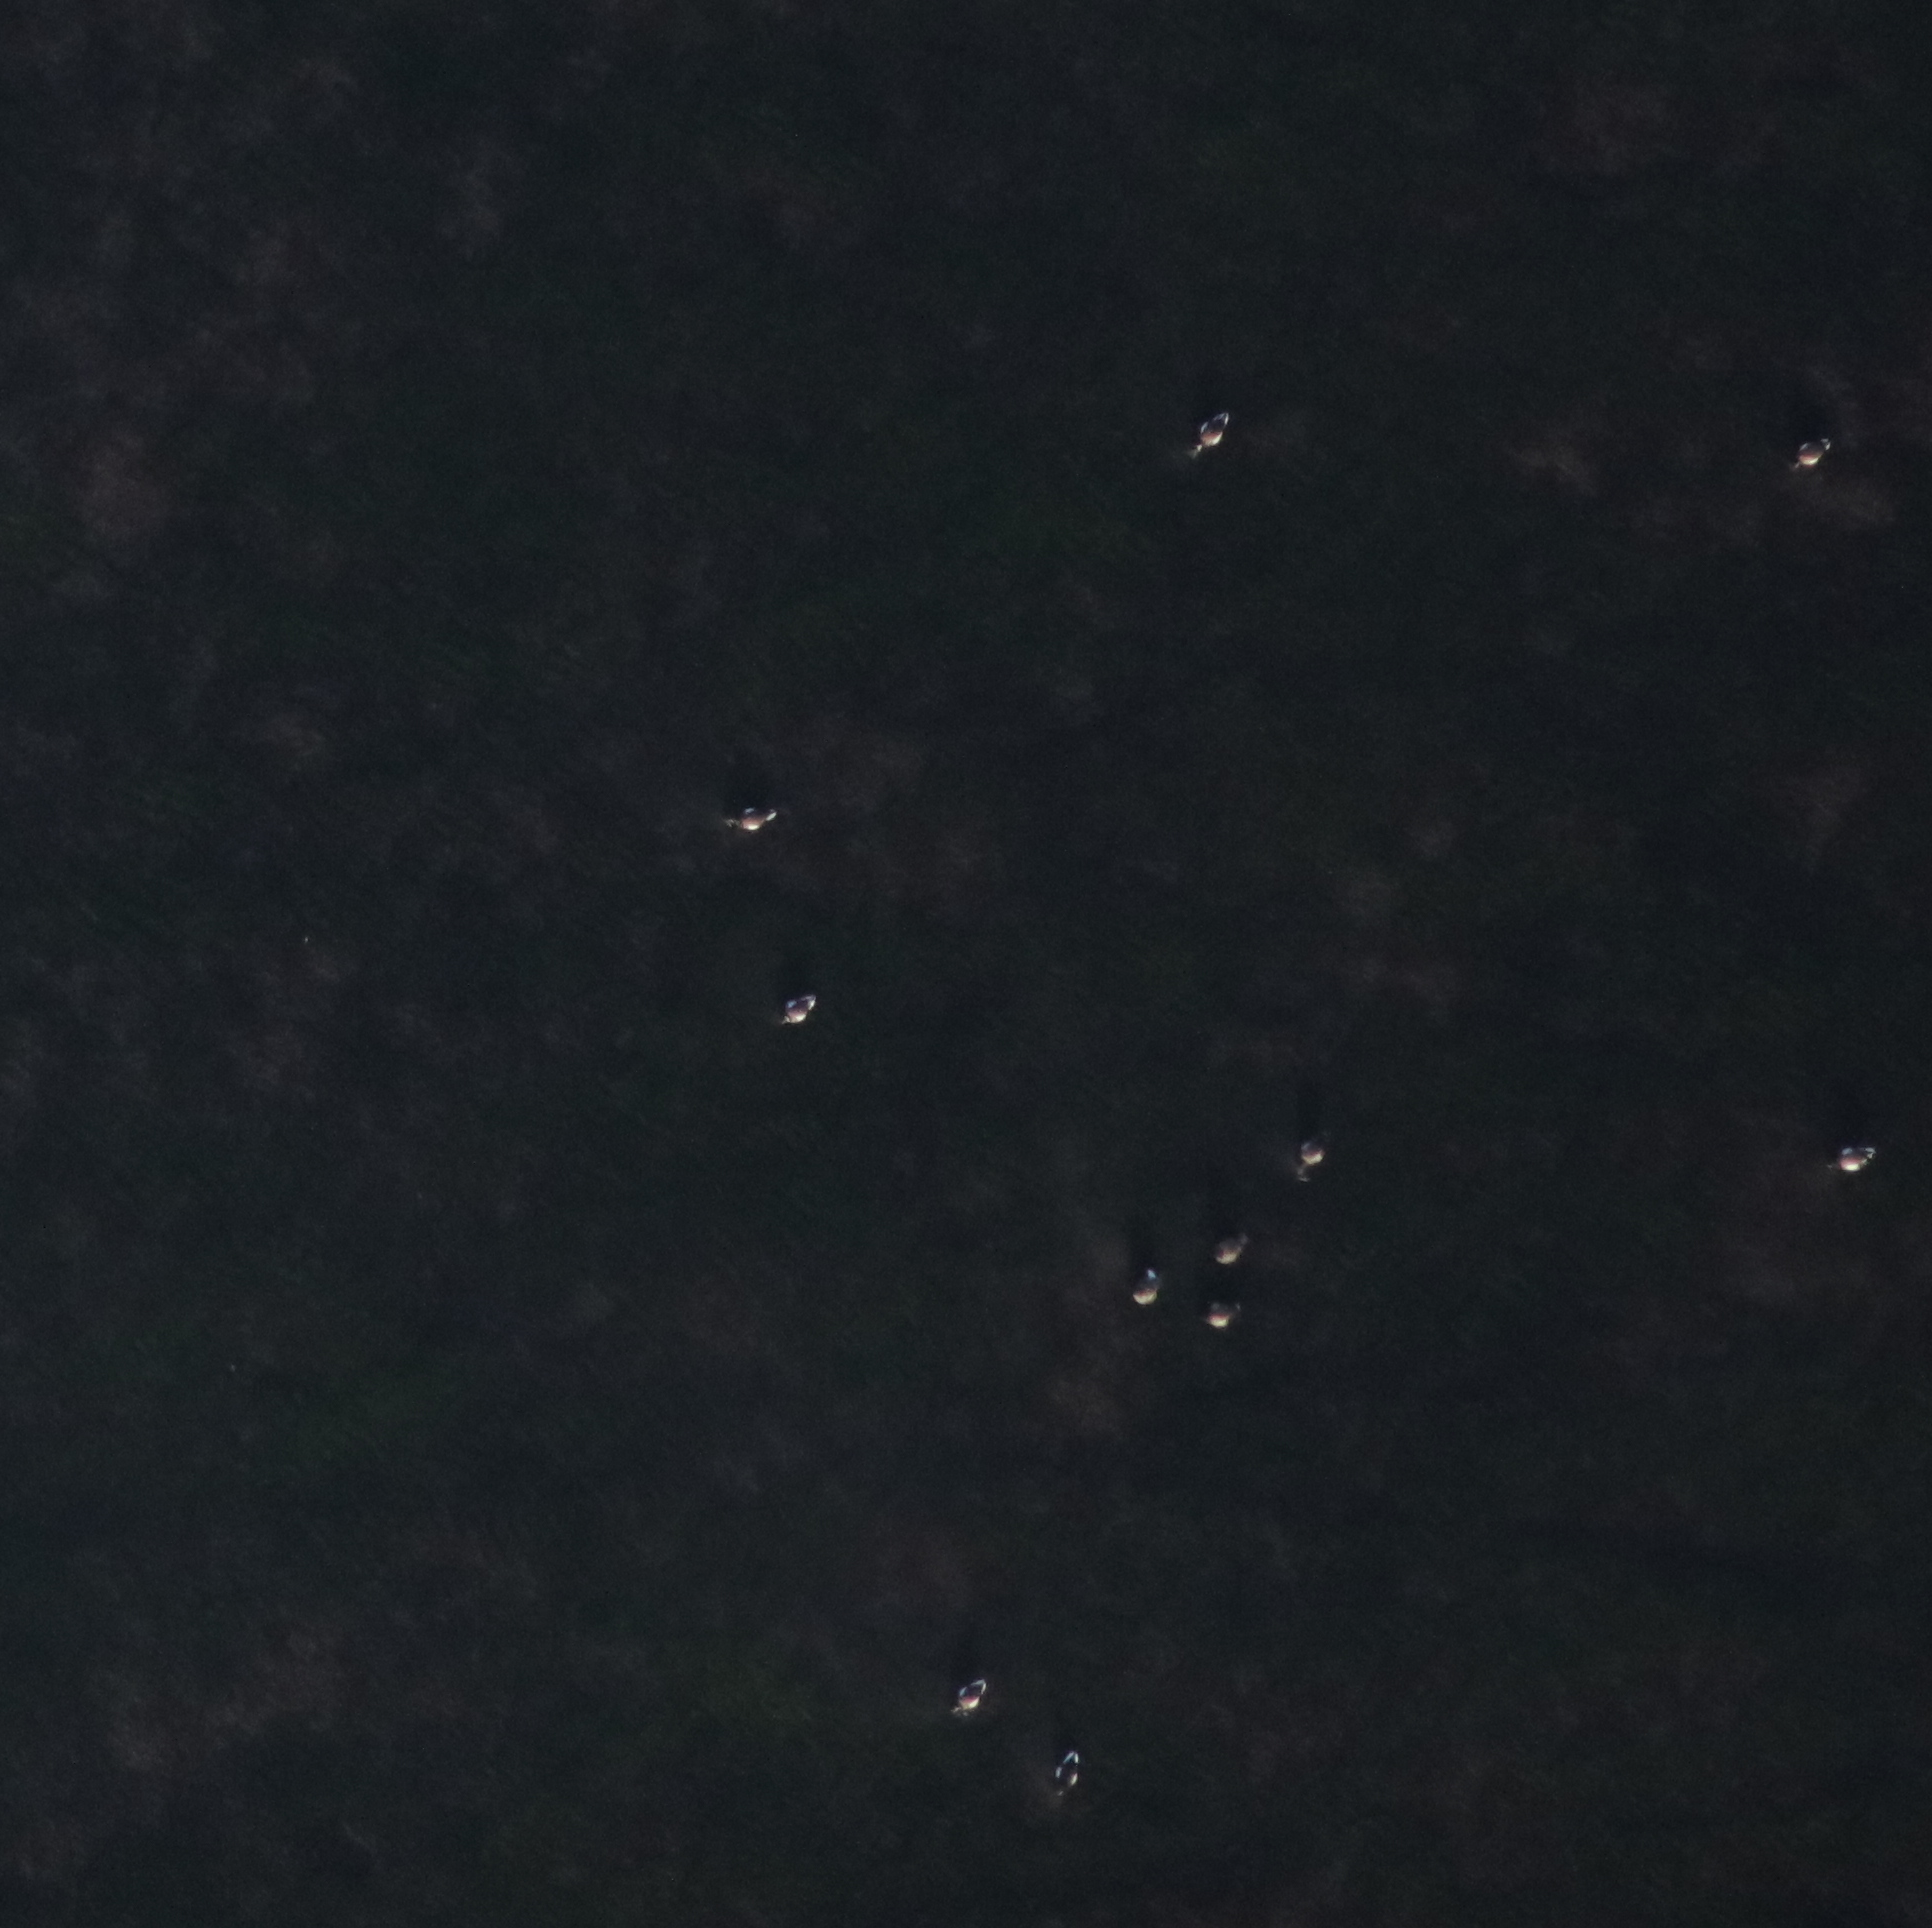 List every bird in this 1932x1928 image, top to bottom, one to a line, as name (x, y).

brant (1211, 432)
brant (1810, 451)
brant (753, 818)
brant (796, 1010)
brant (1309, 1155)
brant (1854, 1158)
brant (1229, 1249)
brant (1146, 1291)
brant (1220, 1313)
brant (968, 1697)
brant (1068, 1773)